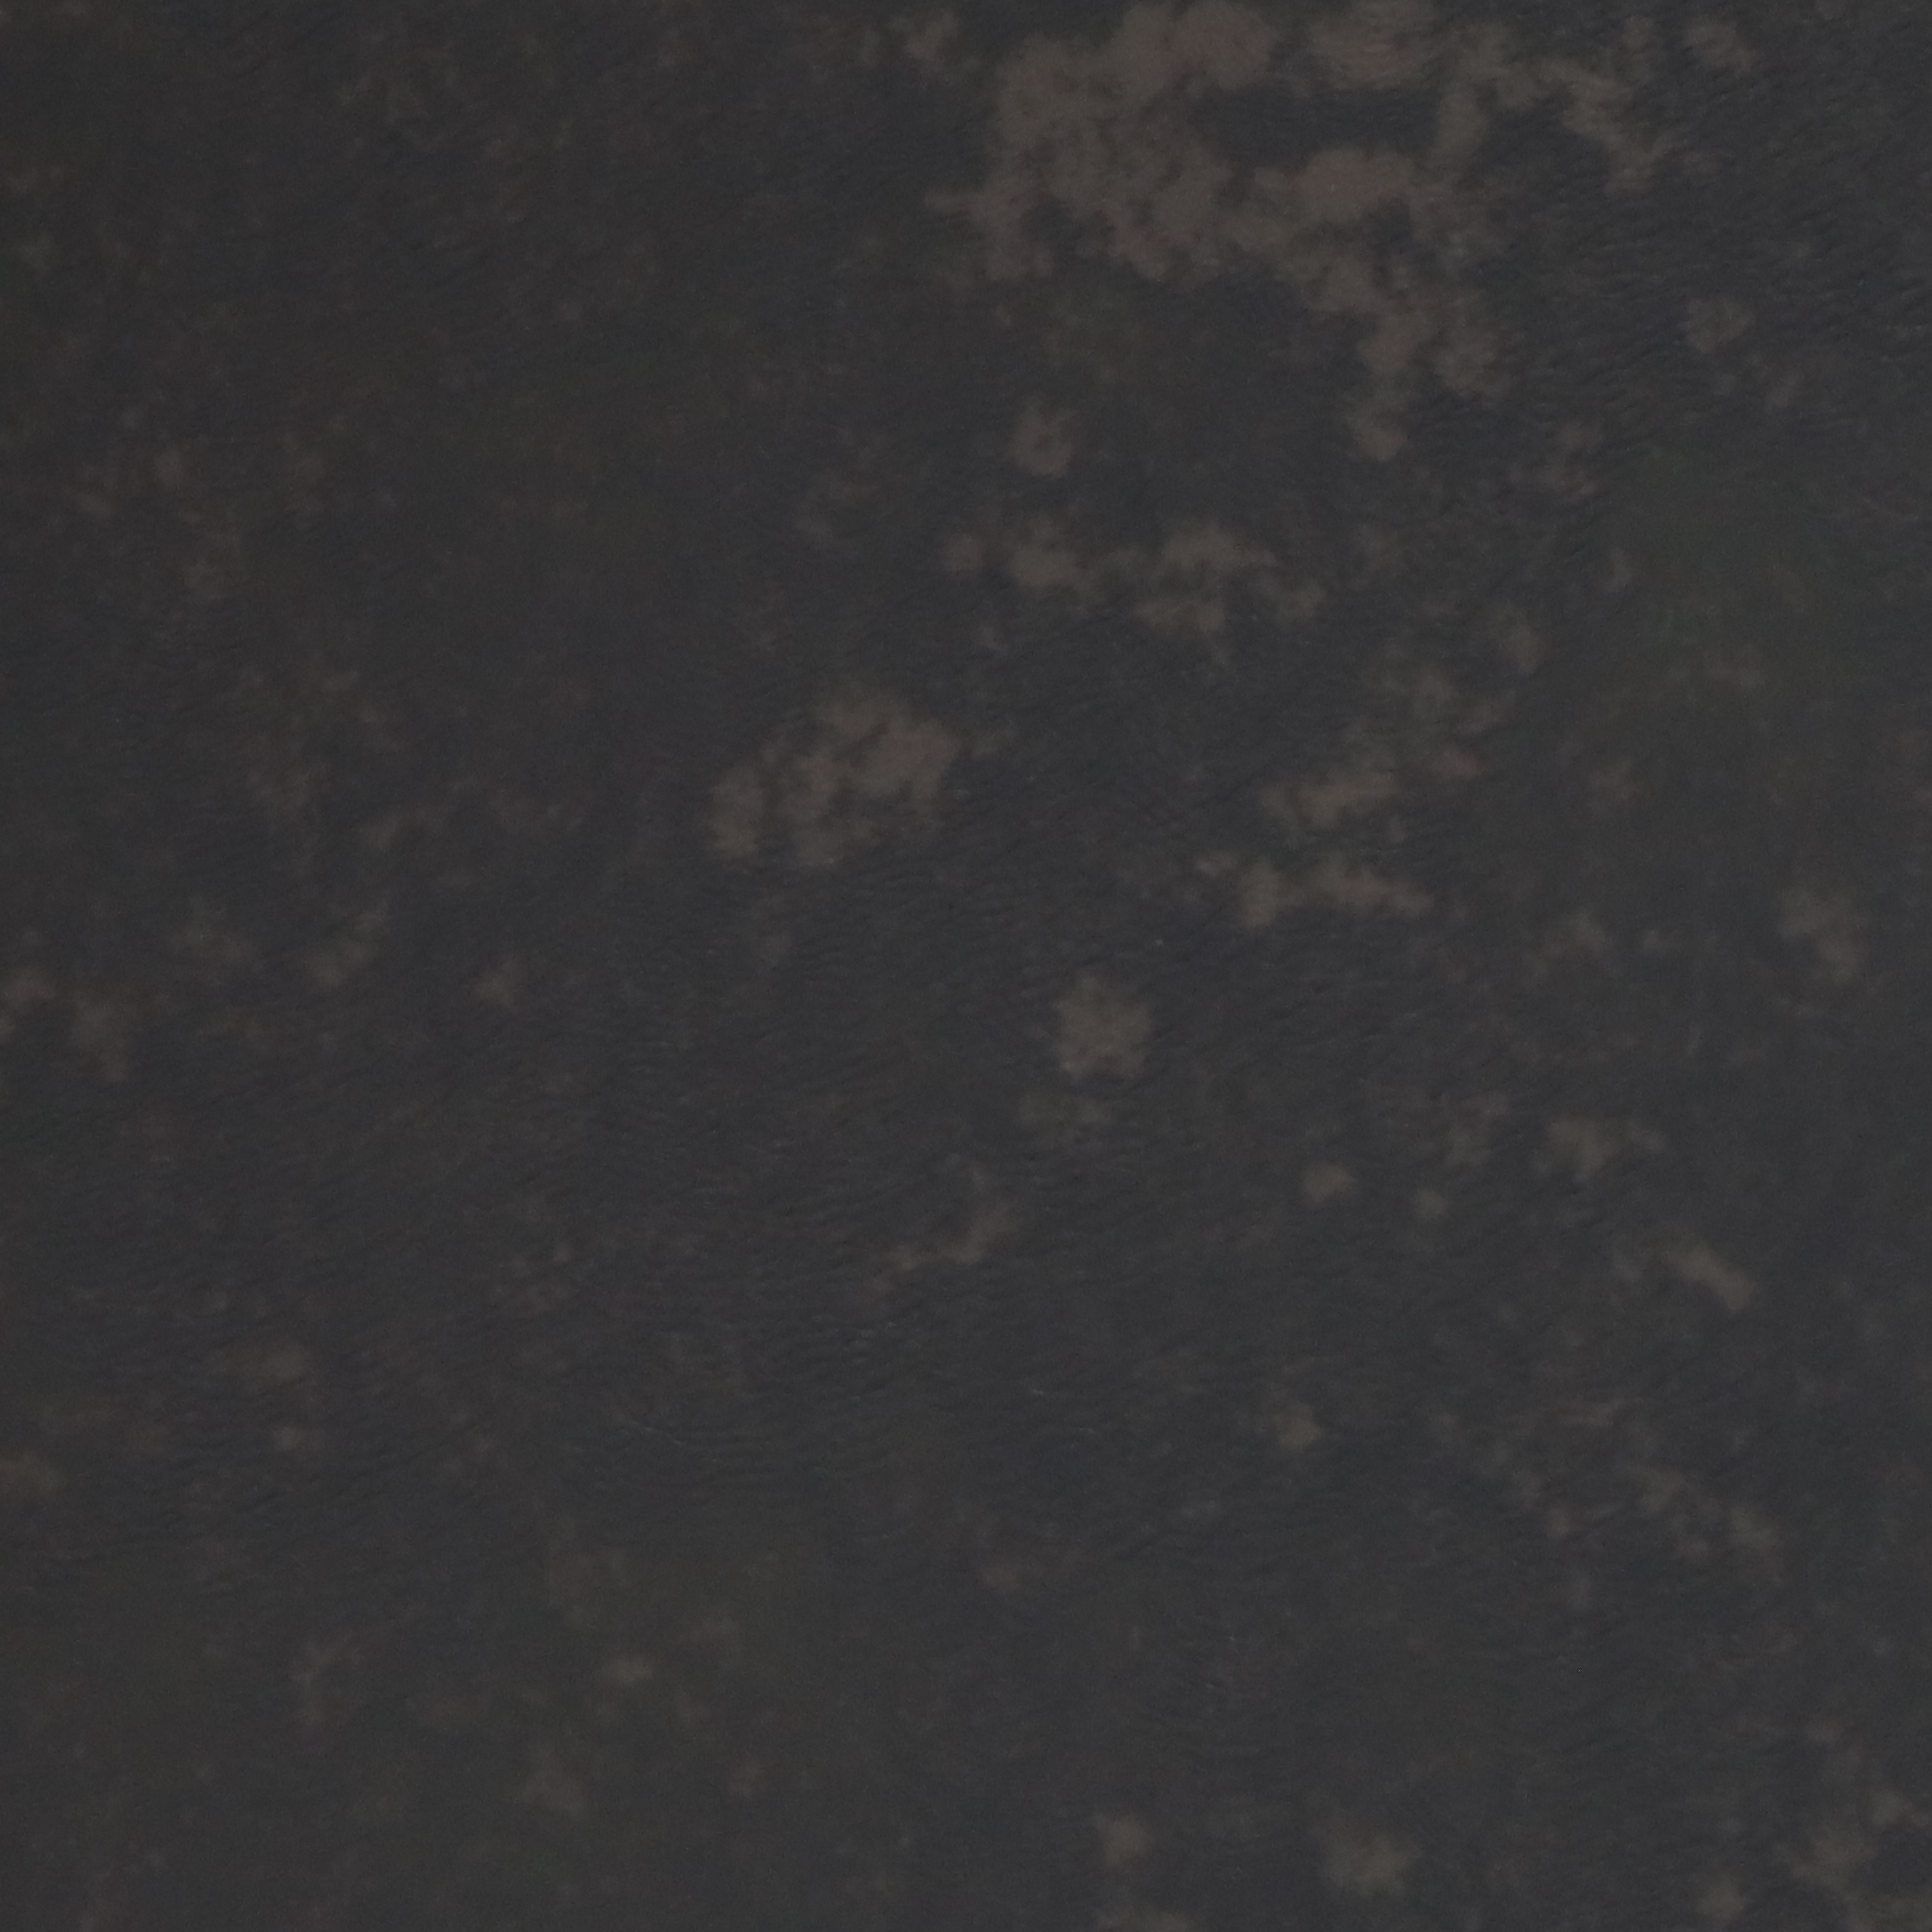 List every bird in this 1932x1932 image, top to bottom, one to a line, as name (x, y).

None